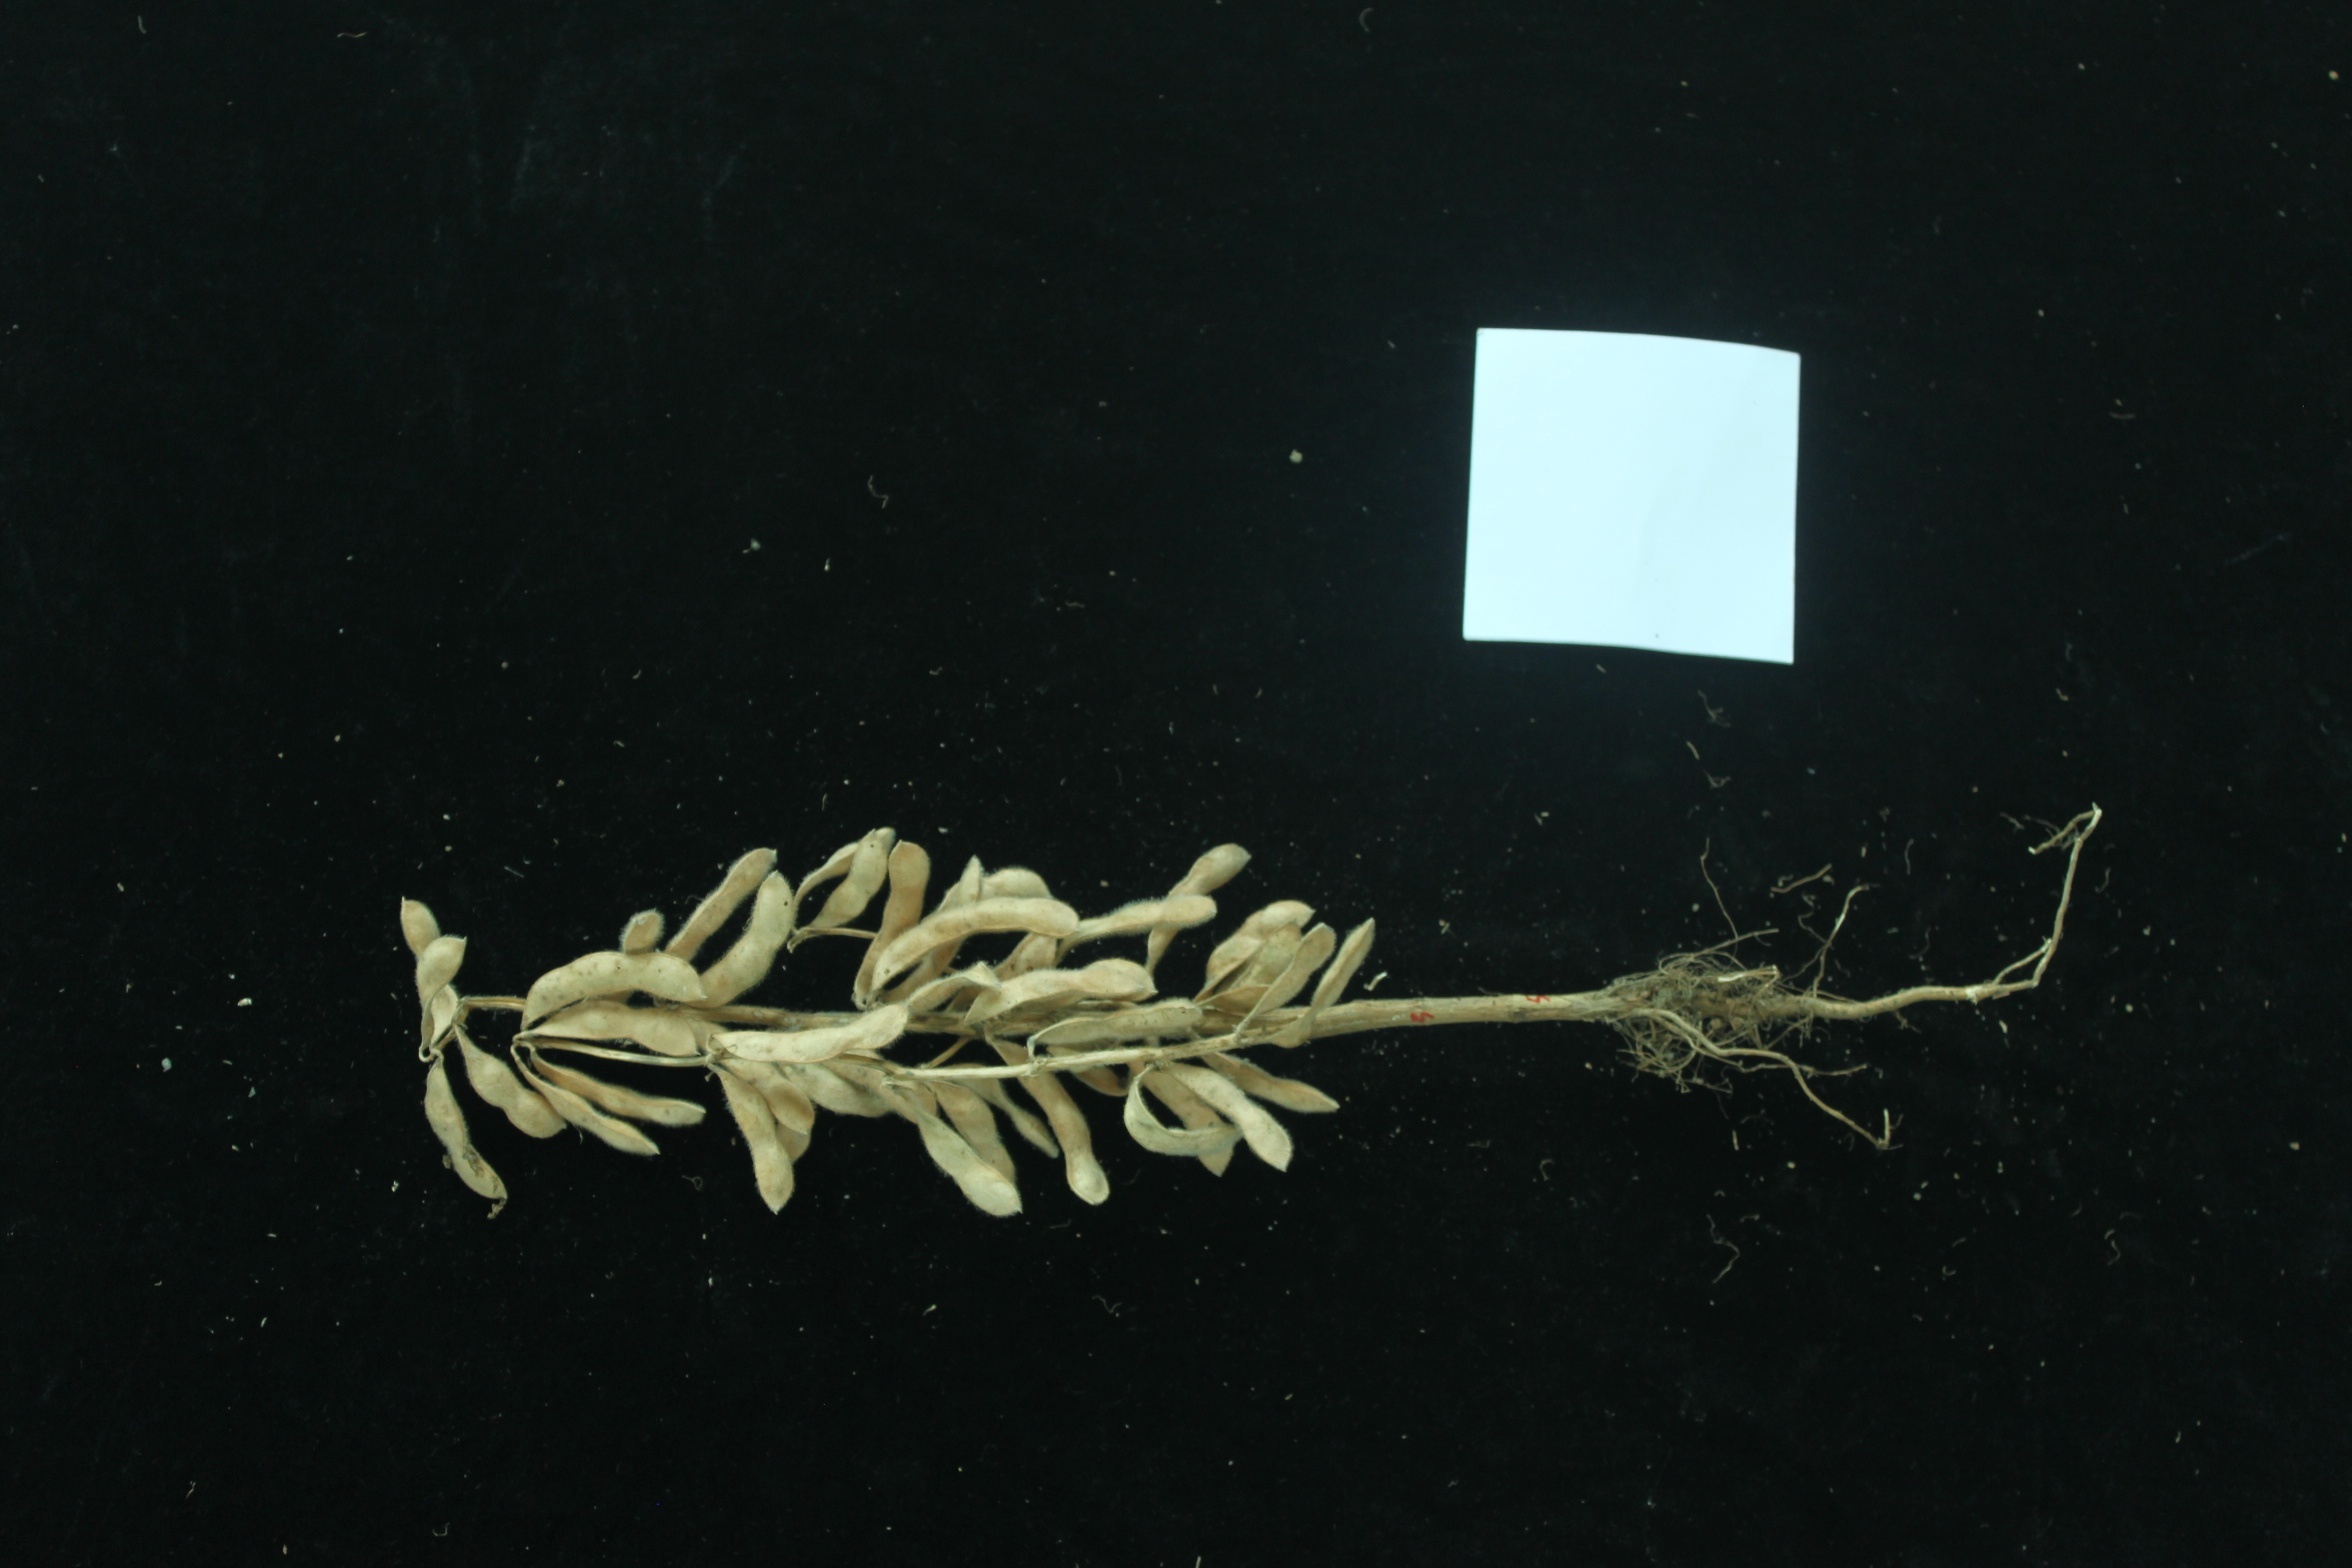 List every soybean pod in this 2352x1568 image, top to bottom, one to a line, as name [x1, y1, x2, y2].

soybean pod [790, 826, 895, 930]
soybean pod [806, 830, 886, 928]
soybean pod [854, 840, 928, 1002]
soybean pod [1147, 845, 1250, 975]
soybean pod [654, 848, 775, 1003]
soybean pod [883, 855, 1052, 1000]
soybean pod [682, 870, 793, 1008]
soybean pod [400, 894, 467, 1055]
soybean pod [1057, 897, 1216, 959]
soybean pod [868, 900, 1077, 996]
soybean pod [1190, 900, 1314, 1013]
soybean pod [579, 910, 663, 1005]
soybean pod [1261, 916, 1374, 1047]
soybean pod [1237, 921, 1333, 1031]
soybean pod [907, 935, 1156, 1039]
soybean pod [519, 951, 705, 1030]
soybean pod [1029, 999, 1202, 1043]
soybean pod [524, 1001, 698, 1056]
soybean pod [713, 1003, 909, 1063]
soybean pod [454, 1024, 565, 1139]
soybean pod [1046, 1035, 1126, 1057]
soybean pod [1194, 1035, 1338, 1112]
soybean pod [989, 1040, 1107, 1204]
soybean pod [530, 1045, 704, 1125]
soybean pod [775, 1048, 1013, 1185]
soybean pod [513, 1053, 659, 1154]
soybean pod [426, 1054, 506, 1199]
soybean pod [716, 1058, 813, 1133]
soybean pod [1072, 1061, 1144, 1096]
soybean pod [937, 1062, 1058, 1156]
soybean pod [1163, 1063, 1290, 1171]
soybean pod [710, 1064, 793, 1213]
soybean pod [1136, 1068, 1231, 1175]
soybean pod [1124, 1072, 1241, 1154]
soybean pod [910, 1094, 1020, 1215]